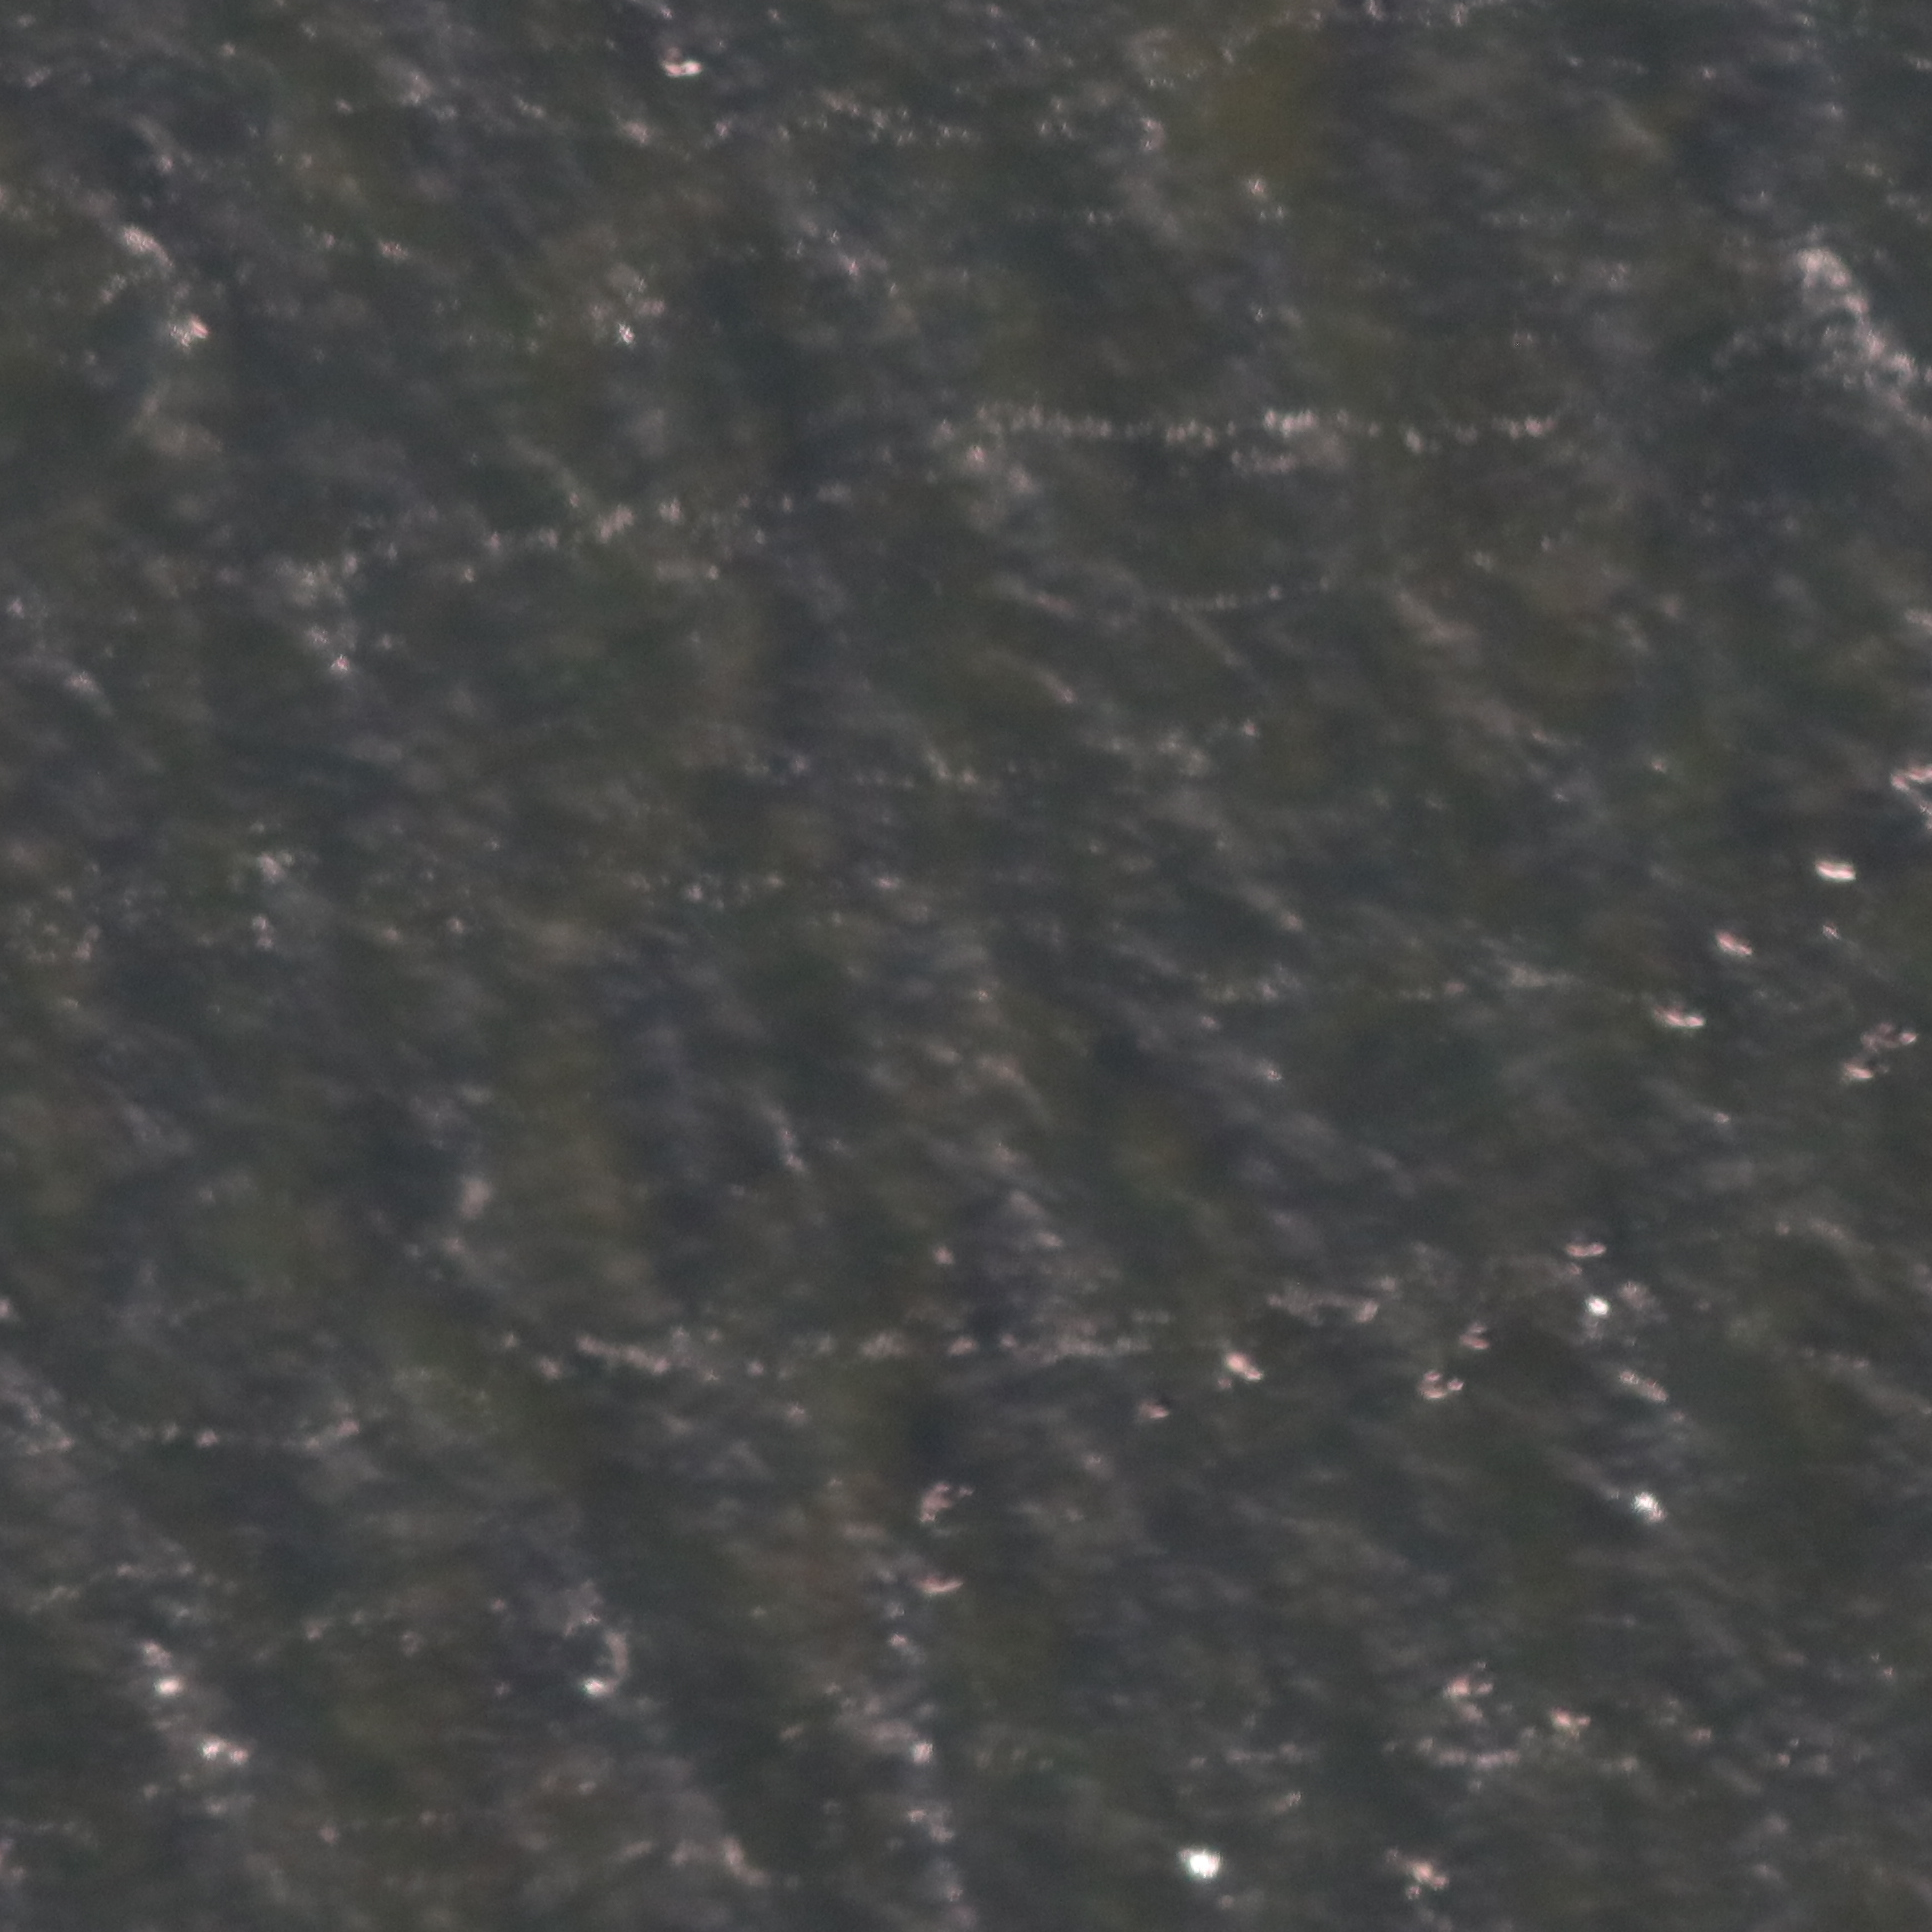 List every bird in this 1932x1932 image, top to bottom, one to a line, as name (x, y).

brant (680, 66)
brant (1923, 768)
brant (1837, 870)
brant (1735, 939)
brant (1678, 1014)
brant (1893, 1032)
brant (1865, 1066)
brant (1584, 1247)
brant (1479, 1339)
brant (1246, 1366)
brant (1440, 1382)
brant (1160, 1404)
brant (1473, 1686)
brant (1559, 1712)
brant (1426, 1868)